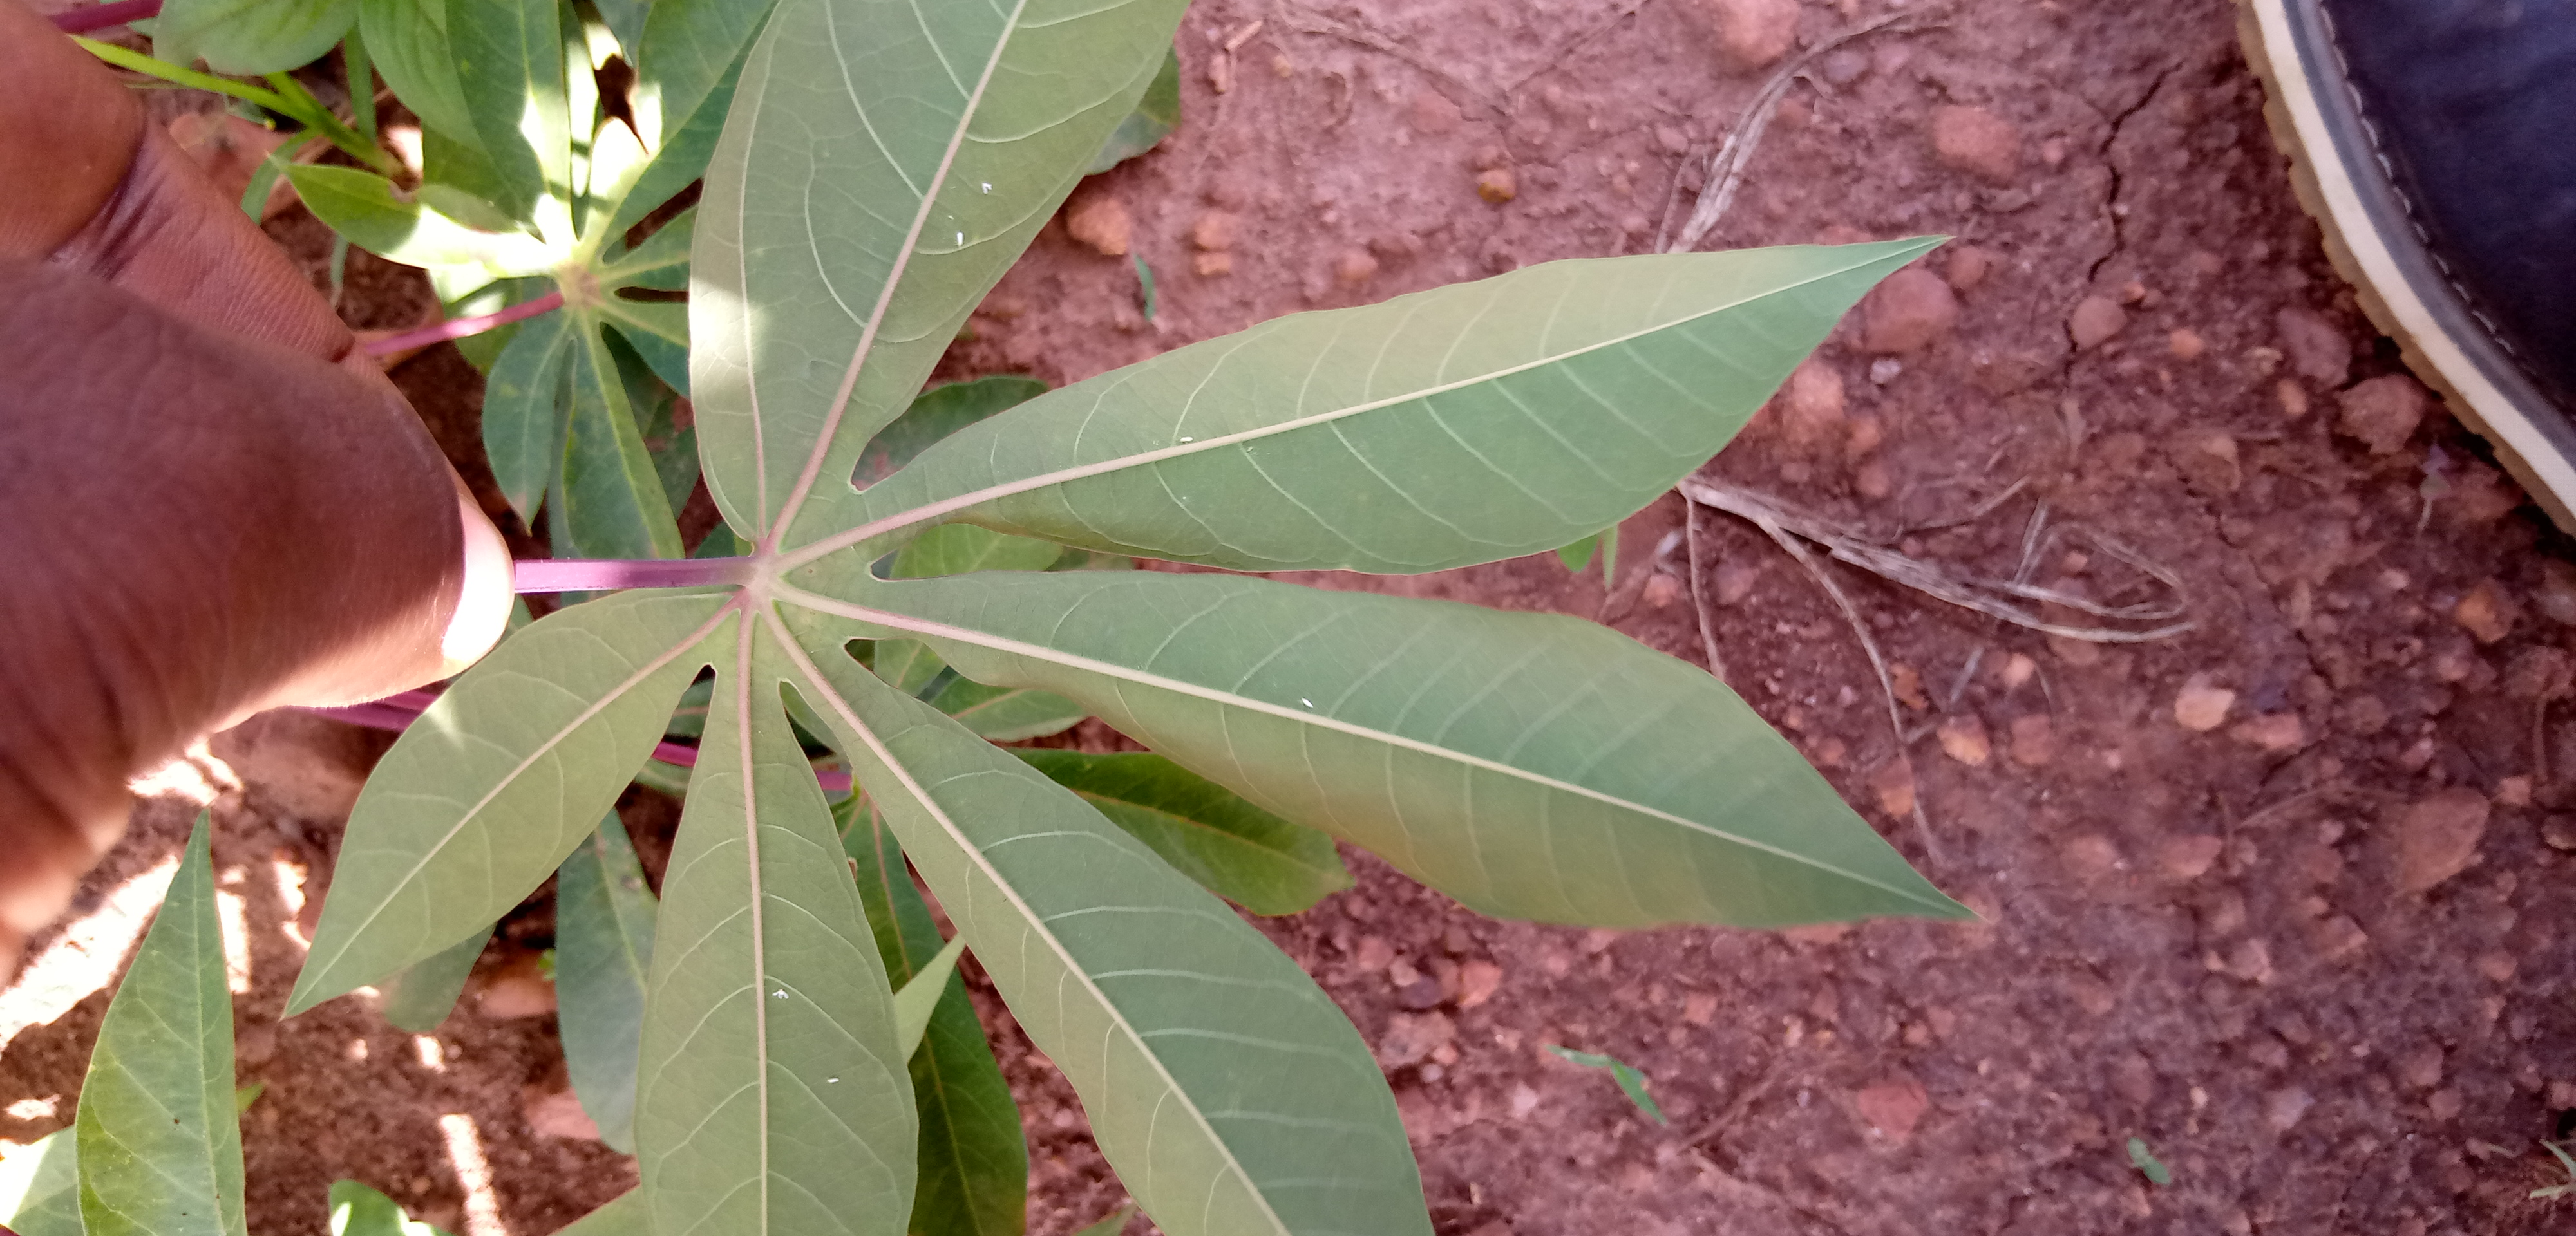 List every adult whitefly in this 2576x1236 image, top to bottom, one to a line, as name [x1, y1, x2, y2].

whitefly [970, 164, 999, 198]
whitefly [949, 220, 975, 262]
whitefly [1174, 431, 1202, 451]
whitefly [1290, 687, 1321, 724]
whitefly [767, 977, 808, 1018]
whitefly [822, 1060, 859, 1104]